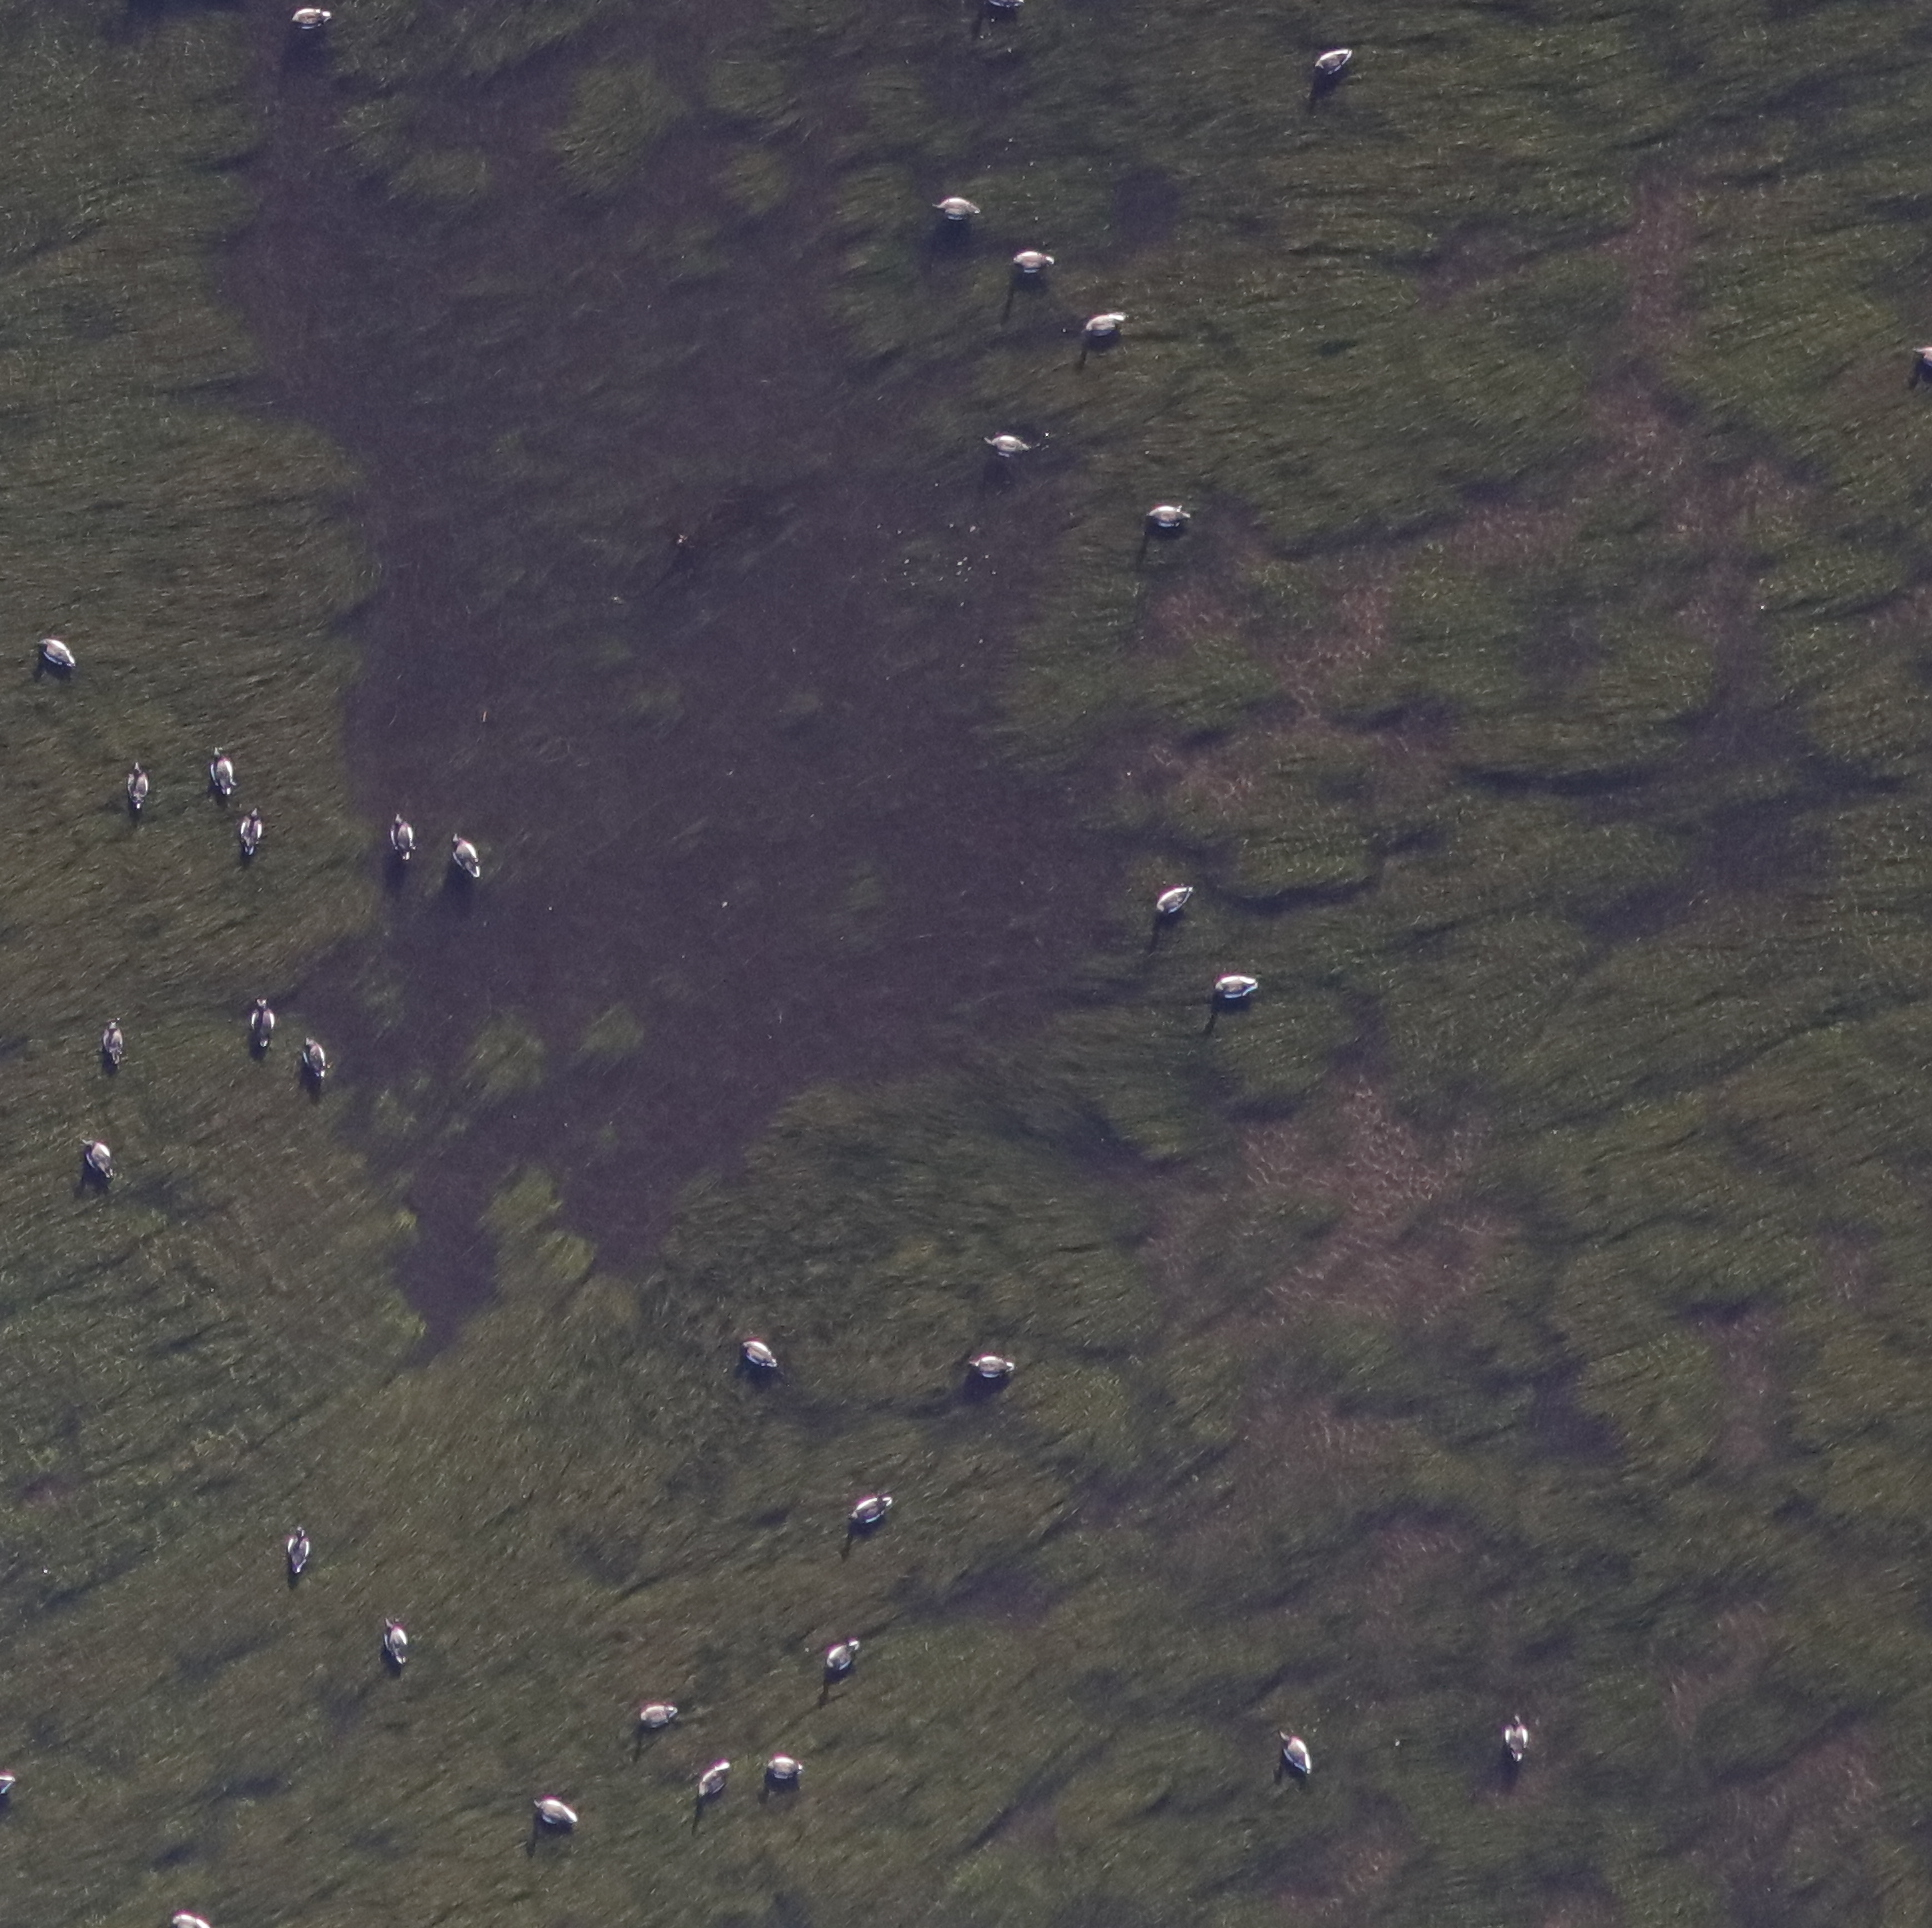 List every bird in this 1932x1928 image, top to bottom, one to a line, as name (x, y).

brant (312, 17)
brant (1333, 63)
brant (957, 208)
brant (1034, 262)
brant (1104, 325)
brant (1011, 445)
brant (1167, 516)
brant (54, 651)
brant (221, 774)
brant (139, 784)
brant (252, 833)
brant (402, 836)
brant (466, 855)
brant (1175, 900)
brant (1235, 987)
brant (261, 1021)
brant (111, 1041)
brant (312, 1057)
brant (98, 1158)
brant (761, 1355)
brant (991, 1365)
brant (870, 1510)
brant (297, 1552)
brant (396, 1642)
brant (841, 1656)
brant (658, 1716)
brant (1516, 1737)
brant (1297, 1754)
brant (785, 1769)
brant (712, 1784)
brant (555, 1811)
brant (186, 1921)